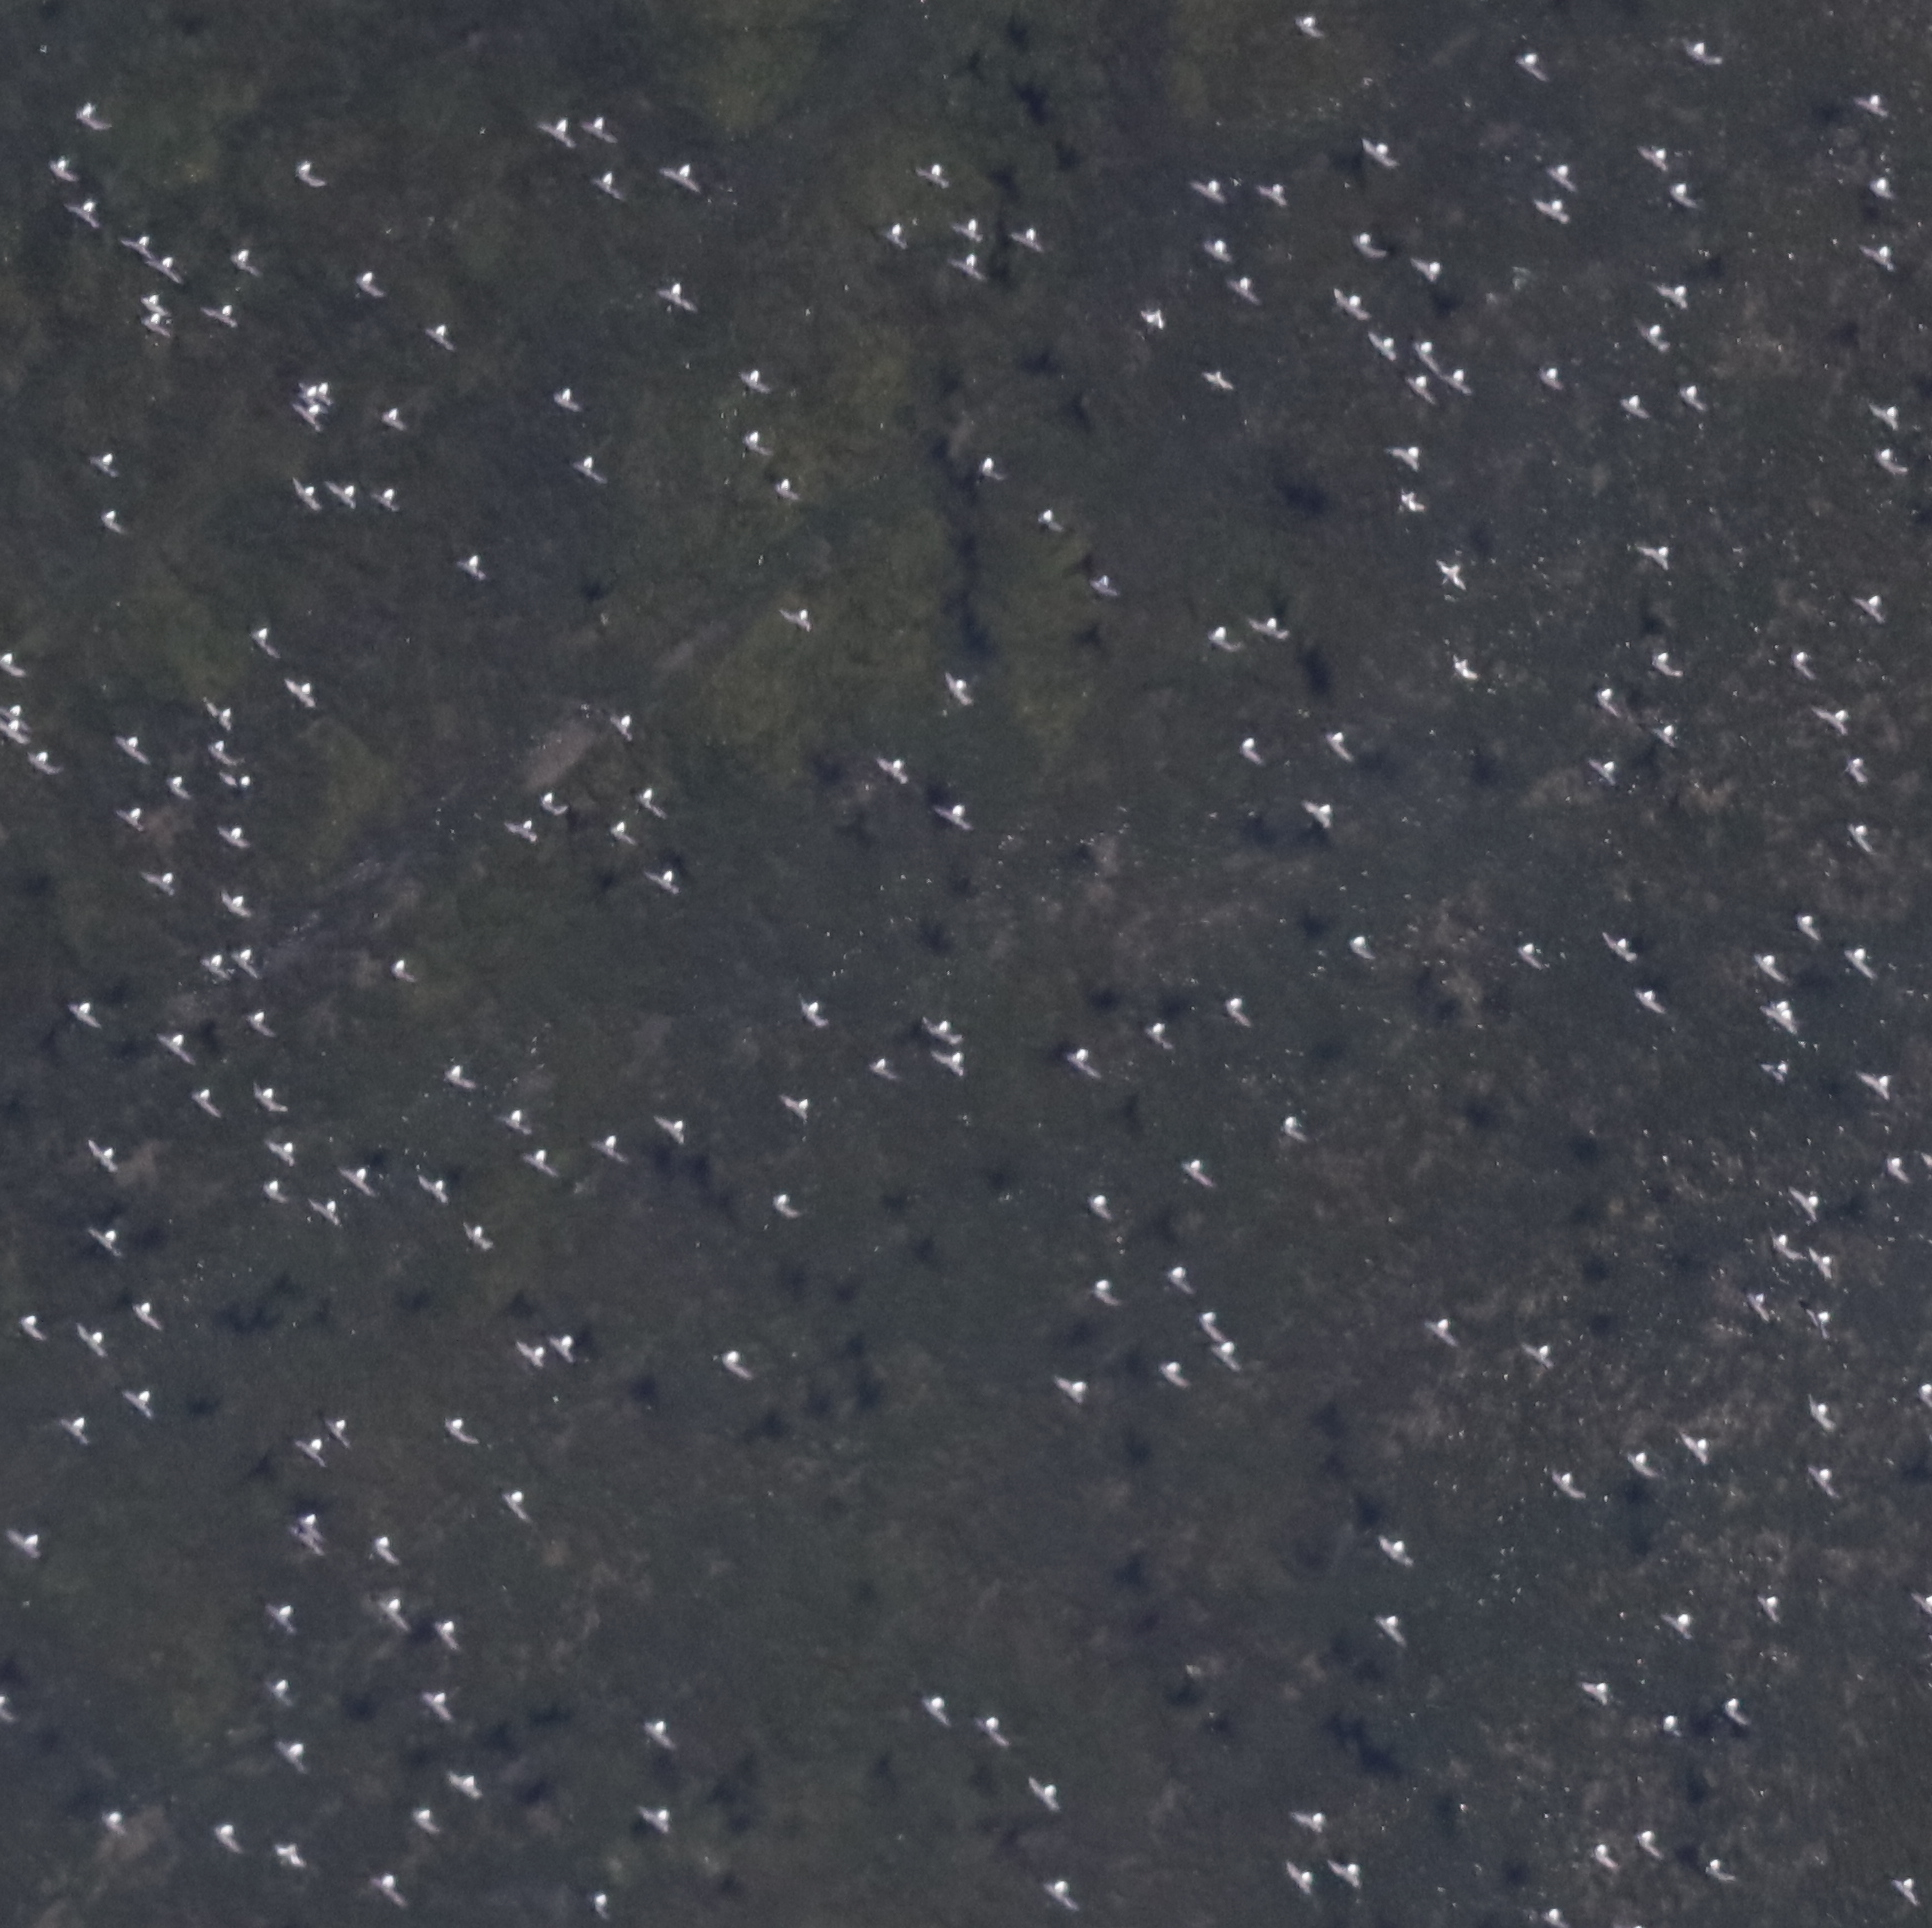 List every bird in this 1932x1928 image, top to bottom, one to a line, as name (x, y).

brant (1303, 24)
brant (1705, 57)
brant (1531, 65)
brant (1875, 105)
brant (83, 113)
brant (545, 129)
brant (603, 137)
brant (1385, 155)
brant (1662, 163)
brant (930, 172)
brant (1562, 173)
brant (54, 174)
brant (677, 176)
brant (298, 179)
brant (1890, 181)
brant (1210, 188)
brant (1277, 192)
brant (1687, 193)
brant (608, 194)
brant (1553, 210)
brant (85, 213)
brant (968, 222)
brant (888, 227)
brant (1020, 236)
brant (1368, 240)
brant (1211, 247)
brant (146, 250)
brant (1881, 263)
brant (240, 266)
brant (167, 268)
brant (1428, 270)
brant (970, 277)
brant (369, 286)
brant (1241, 288)
brant (679, 294)
brant (1677, 294)
brant (1354, 301)
brant (222, 307)
brant (157, 310)
brant (1159, 319)
brant (154, 331)
brant (443, 333)
brant (1658, 341)
brant (1386, 344)
brant (1427, 353)
brant (1544, 372)
brant (756, 384)
brant (1222, 385)
brant (1460, 386)
brant (332, 389)
brant (1424, 394)
brant (308, 396)
brant (1692, 401)
brant (564, 405)
brant (1631, 405)
brant (388, 417)
brant (1882, 417)
brant (306, 420)
brant (1889, 449)
brant (761, 451)
brant (1415, 453)
brant (102, 460)
brant (984, 468)
brant (591, 472)
brant (350, 489)
brant (309, 494)
brant (794, 494)
brant (387, 499)
brant (1404, 503)
brant (1047, 523)
brant (114, 525)
brant (1659, 558)
brant (480, 570)
brant (1451, 571)
brant (1107, 589)
brant (1877, 600)
brant (795, 604)
brant (1261, 633)
brant (267, 640)
brant (1214, 642)
brant (1660, 657)
brant (1459, 663)
brant (9, 666)
brant (1809, 666)
brant (965, 685)
brant (309, 688)
brant (1601, 705)
brant (217, 709)
brant (15, 712)
brant (1827, 716)
brant (624, 724)
brant (1667, 734)
brant (12, 737)
brant (1338, 741)
brant (130, 745)
brant (215, 750)
brant (1252, 752)
brant (1852, 759)
brant (41, 771)
brant (1608, 775)
brant (232, 777)
brant (903, 777)
brant (182, 784)
brant (650, 797)
brant (130, 809)
brant (556, 809)
brant (1315, 817)
brant (955, 818)
brant (232, 826)
brant (517, 834)
brant (1861, 837)
brant (619, 839)
brant (164, 874)
brant (663, 877)
brant (230, 908)
brant (1805, 930)
brant (1359, 945)
brant (1619, 947)
brant (1524, 956)
brant (246, 961)
brant (1768, 963)
brant (207, 966)
brant (400, 966)
brant (1864, 970)
brant (1648, 1000)
brant (1233, 1008)
brant (1772, 1009)
brant (810, 1011)
brant (83, 1015)
brant (258, 1024)
brant (1790, 1031)
brant (941, 1034)
brant (1165, 1041)
brant (180, 1045)
brant (1078, 1052)
brant (954, 1066)
brant (1778, 1070)
brant (462, 1073)
brant (878, 1073)
brant (1871, 1080)
brant (203, 1097)
brant (259, 1097)
brant (506, 1108)
brant (797, 1108)
brant (671, 1126)
brant (1290, 1131)
brant (608, 1147)
brant (283, 1152)
brant (106, 1155)
brant (535, 1157)
brant (1893, 1161)
brant (1186, 1176)
brant (359, 1180)
brant (436, 1189)
brant (275, 1194)
brant (1094, 1202)
brant (1801, 1203)
brant (784, 1204)
brant (324, 1205)
brant (107, 1236)
brant (1782, 1240)
brant (475, 1241)
brant (1823, 1267)
brant (1173, 1280)
brant (1088, 1285)
brant (1757, 1303)
brant (1817, 1311)
brant (148, 1314)
brant (1447, 1325)
brant (22, 1328)
brant (1212, 1332)
brant (89, 1338)
brant (566, 1343)
brant (1546, 1353)
brant (734, 1361)
brant (533, 1362)
brant (1232, 1367)
brant (1173, 1374)
brant (1920, 1393)
brant (1062, 1396)
brant (1818, 1403)
brant (146, 1404)
brant (73, 1424)
brant (339, 1427)
brant (457, 1435)
brant (1694, 1449)
brant (312, 1450)
brant (1825, 1471)
brant (1648, 1474)
brant (1569, 1487)
brant (511, 1514)
brant (305, 1522)
brant (385, 1545)
brant (34, 1547)
brant (304, 1550)
brant (1400, 1551)
brant (393, 1603)
brant (1768, 1603)
brant (1931, 1605)
brant (273, 1622)
brant (1678, 1624)
brant (1395, 1631)
brant (446, 1634)
brant (1591, 1687)
brant (286, 1689)
brant (430, 1705)
brant (933, 1710)
brant (4, 1711)
brant (1663, 1716)
brant (1726, 1716)
brant (991, 1724)
brant (656, 1732)
brant (299, 1749)
brant (473, 1789)
brant (1049, 1795)
brant (420, 1815)
brant (656, 1816)
brant (117, 1820)
brant (1319, 1825)
brant (231, 1837)
brant (1641, 1845)
brant (289, 1854)
brant (1599, 1855)
brant (1353, 1871)
brant (1709, 1872)
brant (1301, 1884)
brant (393, 1891)
brant (1063, 1891)
brant (1902, 1893)
brant (595, 1902)
brant (1553, 1911)